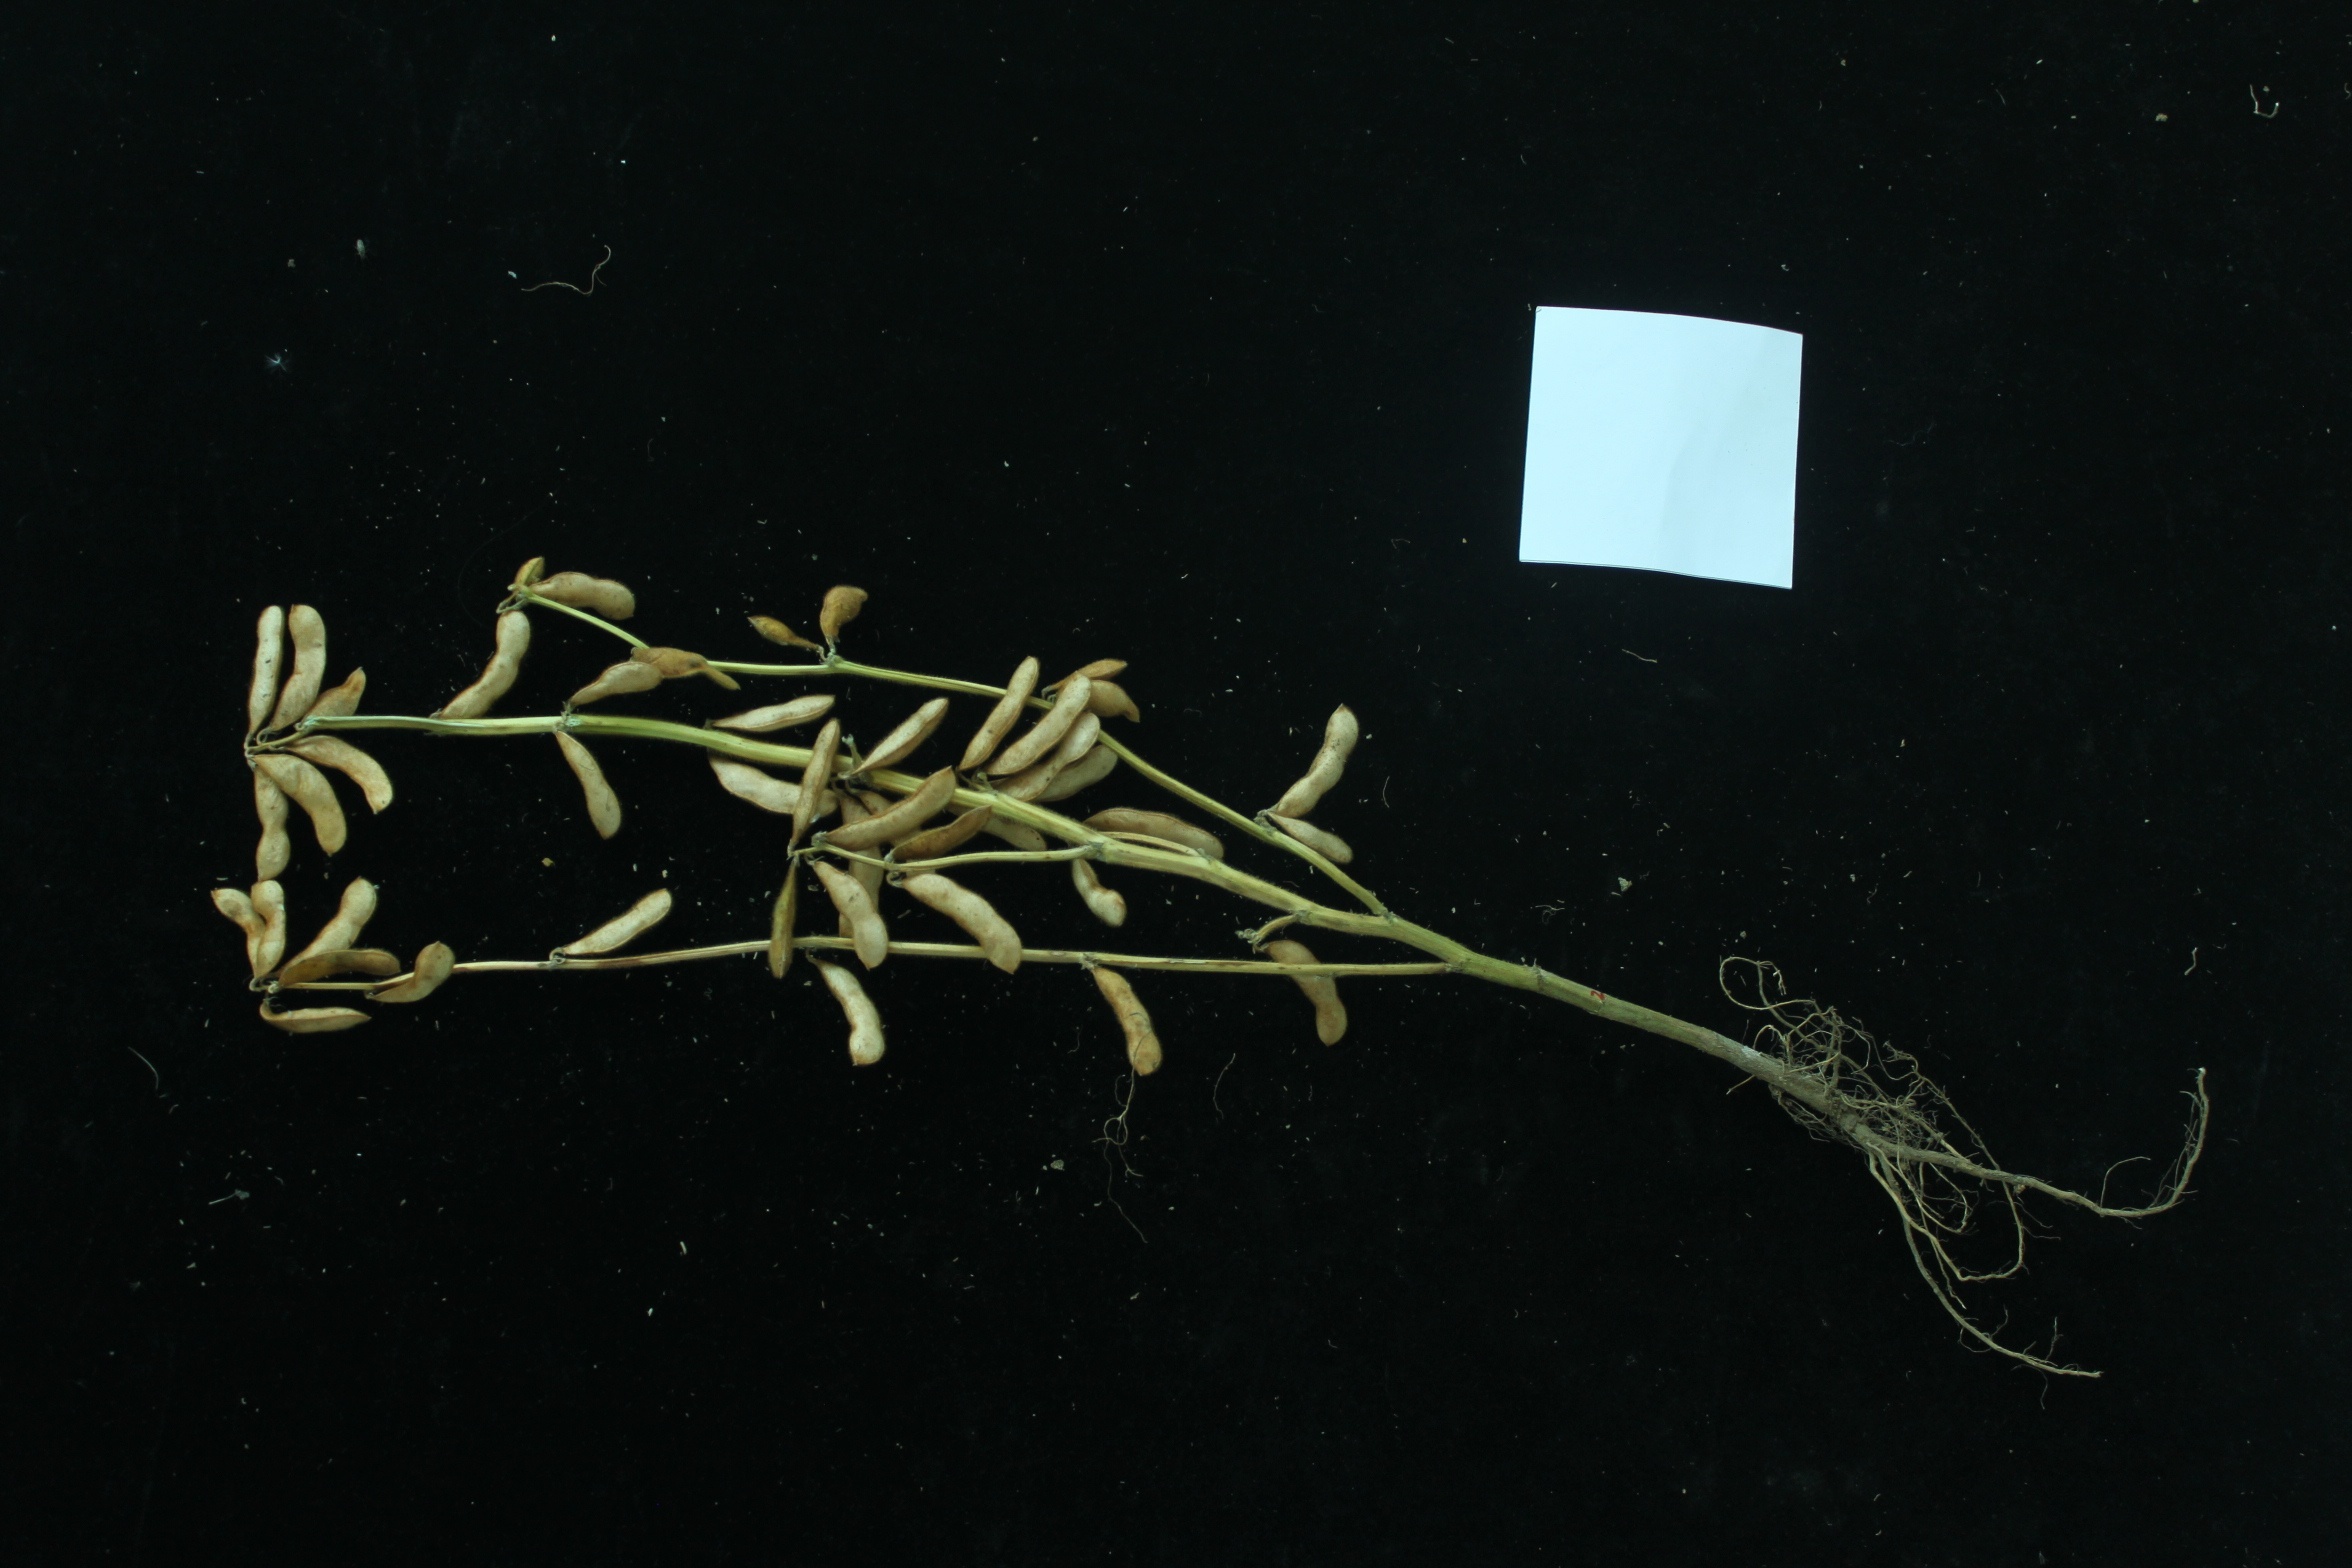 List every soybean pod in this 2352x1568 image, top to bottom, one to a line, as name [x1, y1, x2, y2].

soybean pod [531, 572, 634, 620]
soybean pod [819, 588, 864, 651]
soybean pod [248, 603, 283, 731]
soybean pod [270, 607, 326, 730]
soybean pod [437, 614, 531, 720]
soybean pod [750, 616, 808, 647]
soybean pod [626, 649, 708, 681]
soybean pod [960, 656, 1037, 770]
soybean pod [1046, 660, 1128, 690]
soybean pod [563, 663, 661, 719]
soybean pod [291, 670, 365, 738]
soybean pod [988, 672, 1094, 776]
soybean pod [1054, 681, 1137, 721]
soybean pod [709, 695, 835, 733]
soybean pod [855, 697, 949, 768]
soybean pod [1270, 706, 1357, 820]
soybean pod [975, 713, 1099, 800]
soybean pod [793, 718, 840, 838]
soybean pod [556, 732, 622, 840]
soybean pod [265, 739, 391, 814]
soybean pod [1002, 746, 1118, 800]
soybean pod [248, 755, 345, 855]
soybean pod [709, 758, 837, 821]
soybean pod [250, 761, 292, 882]
soybean pod [820, 767, 955, 848]
soybean pod [831, 783, 880, 859]
soybean pod [847, 790, 932, 861]
soybean pod [895, 803, 994, 854]
soybean pod [950, 807, 1046, 854]
soybean pod [1086, 809, 1224, 860]
soybean pod [1257, 811, 1353, 864]
soybean pod [1072, 853, 1125, 926]
soybean pod [811, 860, 890, 970]
soybean pod [838, 861, 882, 937]
soybean pod [770, 867, 796, 979]
soybean pod [898, 874, 1022, 975]
soybean pod [272, 877, 377, 983]
soybean pod [251, 882, 286, 980]
soybean pod [557, 889, 672, 956]
soybean pod [212, 890, 268, 978]
soybean pod [1262, 943, 1345, 1046]
soybean pod [370, 944, 452, 1003]
soybean pod [277, 949, 400, 983]
soybean pod [816, 962, 885, 1066]
soybean pod [1090, 969, 1160, 1074]
soybean pod [260, 1005, 369, 1034]